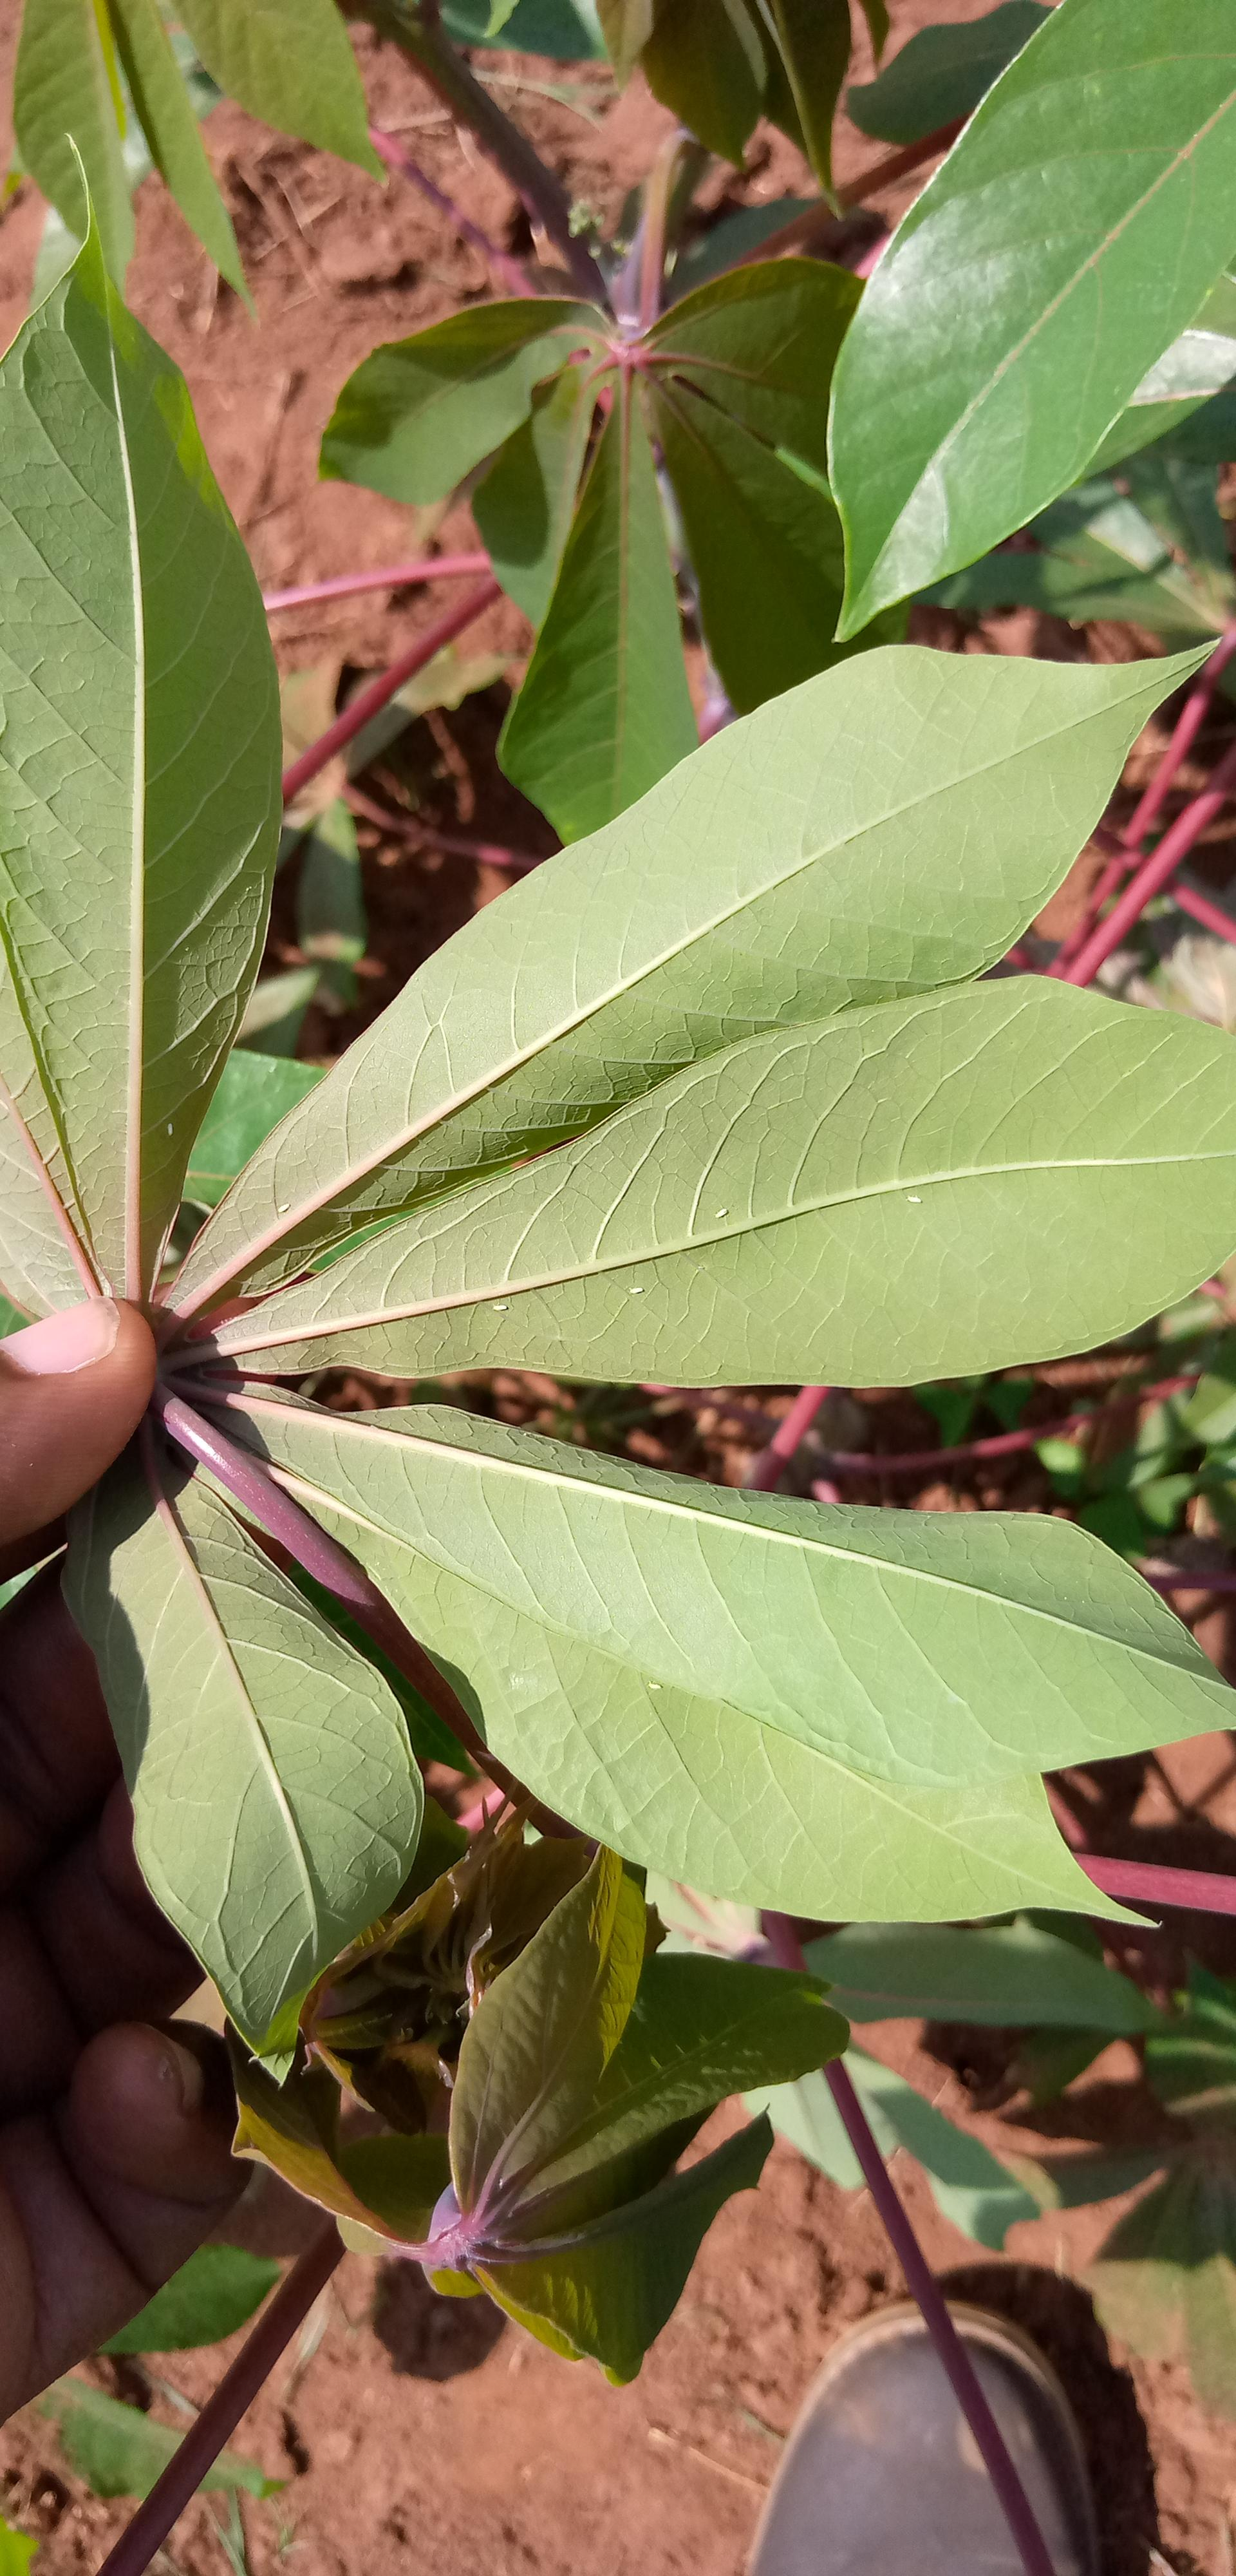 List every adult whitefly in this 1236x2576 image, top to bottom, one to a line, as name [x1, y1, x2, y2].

whitefly [154, 1115, 187, 1141]
whitefly [899, 1182, 925, 1220]
whitefly [262, 1188, 295, 1226]
whitefly [707, 1197, 734, 1227]
whitefly [626, 1274, 644, 1309]
whitefly [478, 1288, 512, 1324]
whitefly [645, 1678, 663, 1694]